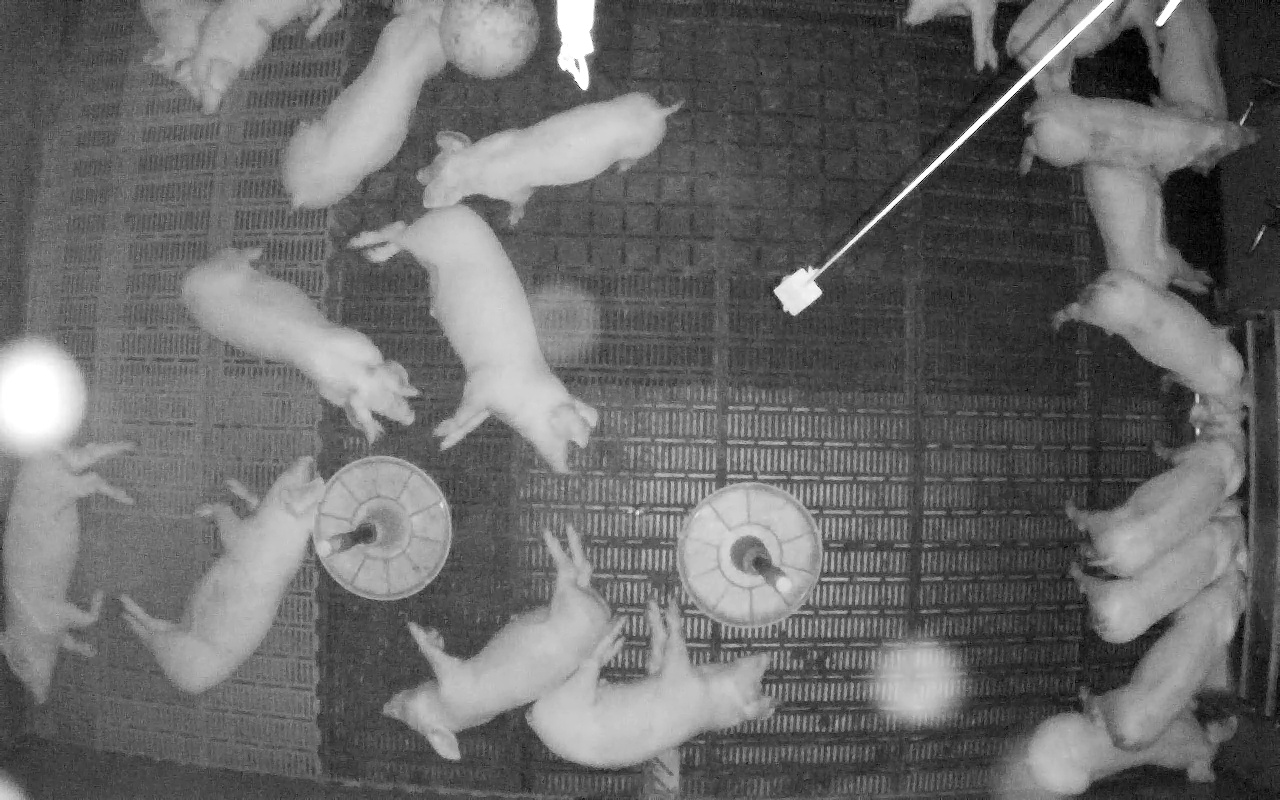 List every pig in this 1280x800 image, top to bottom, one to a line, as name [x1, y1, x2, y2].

pig [139, 0, 224, 81]
pig [173, 0, 343, 116]
pig [278, 1, 449, 212]
pig [1005, 1, 1169, 101]
pig [902, 2, 1001, 74]
pig [1148, 2, 1231, 122]
pig [415, 92, 687, 227]
pig [1018, 95, 1264, 181]
pig [1082, 162, 1216, 297]
pig [347, 205, 601, 476]
pig [181, 245, 423, 447]
pig [1049, 267, 1254, 431]
pig [1063, 410, 1248, 580]
pig [0, 441, 139, 707]
pig [117, 456, 327, 697]
pig [1068, 494, 1248, 646]
pig [382, 521, 613, 762]
pig [1079, 569, 1252, 753]
pig [524, 596, 777, 769]
pig [1028, 698, 1240, 796]